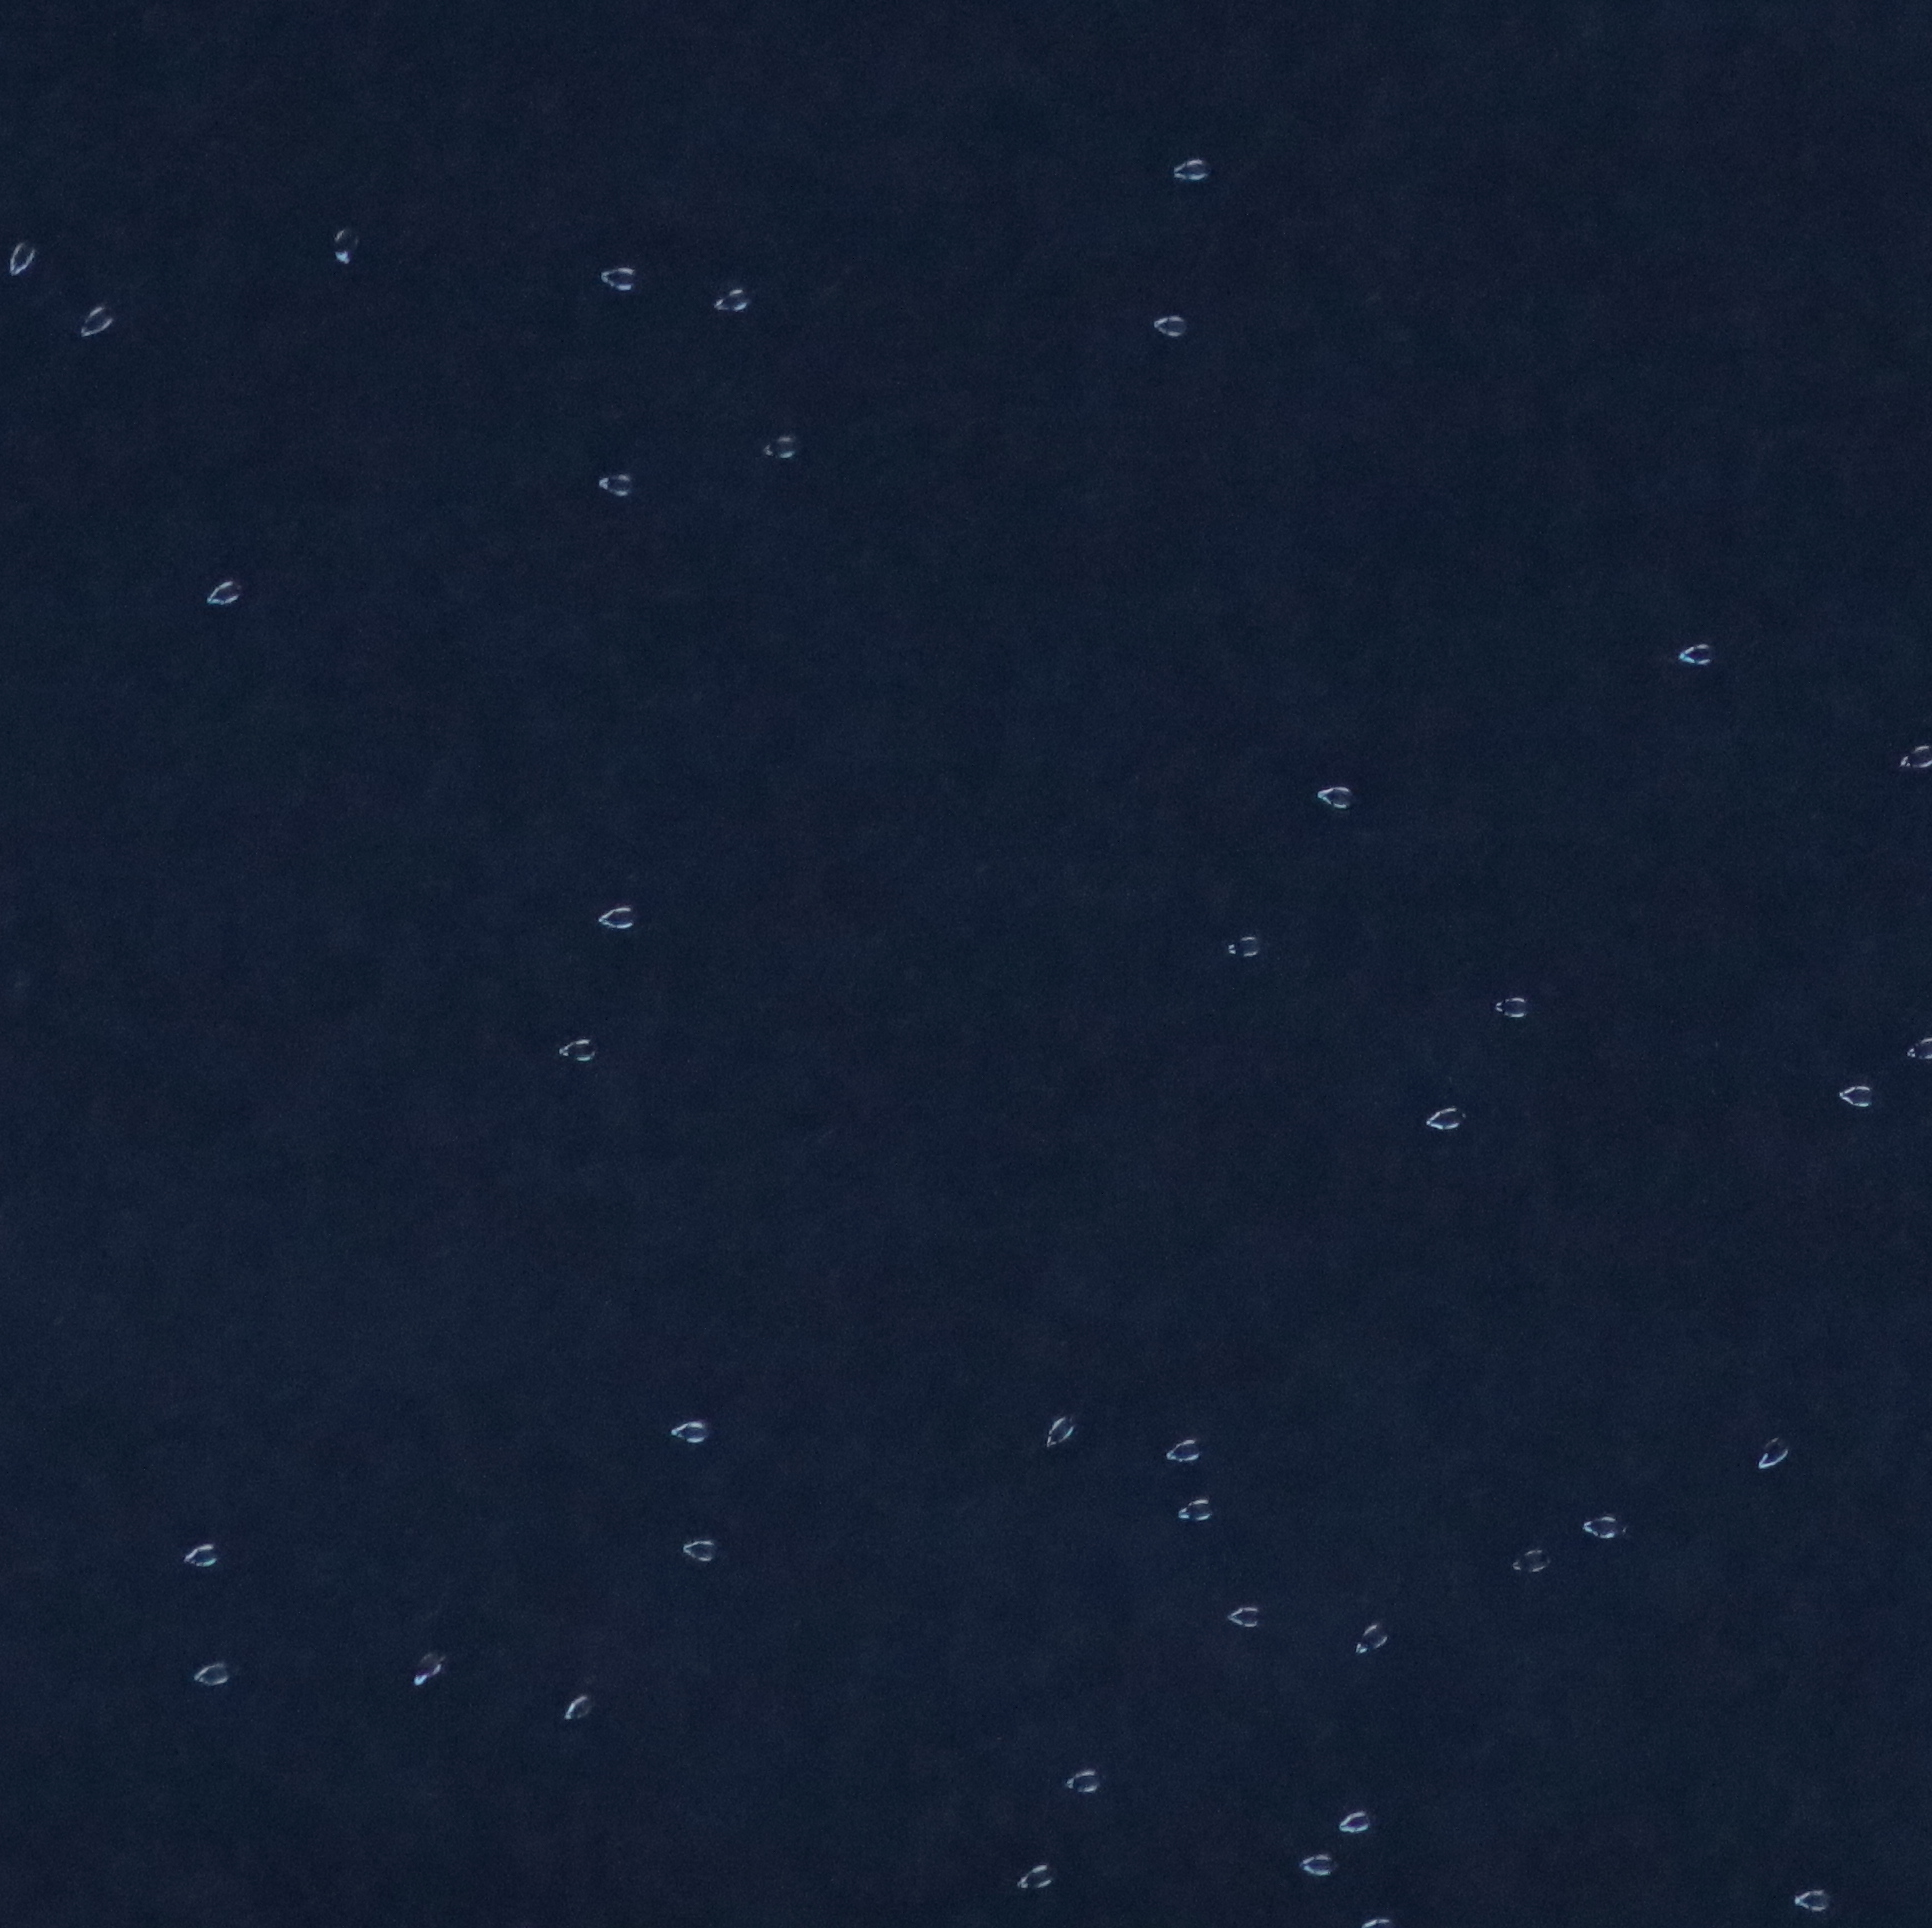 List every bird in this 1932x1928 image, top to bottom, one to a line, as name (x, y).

brant (1194, 171)
brant (345, 243)
brant (22, 256)
brant (621, 278)
brant (733, 299)
brant (98, 319)
brant (1173, 328)
brant (782, 447)
brant (618, 487)
brant (227, 593)
brant (1695, 655)
brant (1920, 757)
brant (1339, 798)
brant (620, 918)
brant (1247, 947)
brant (1513, 1007)
brant (581, 1050)
brant (1927, 1050)
brant (1860, 1094)
brant (1448, 1117)
brant (1063, 1430)
brant (694, 1432)
brant (1185, 1451)
brant (1777, 1452)
brant (1199, 1510)
brant (1606, 1524)
brant (703, 1549)
brant (202, 1555)
brant (1531, 1561)
brant (1246, 1615)
brant (1371, 1637)
brant (430, 1665)
brant (214, 1675)
brant (579, 1707)
brant (1085, 1780)
brant (1358, 1820)
brant (1321, 1865)
brant (1038, 1877)
brant (1818, 1904)